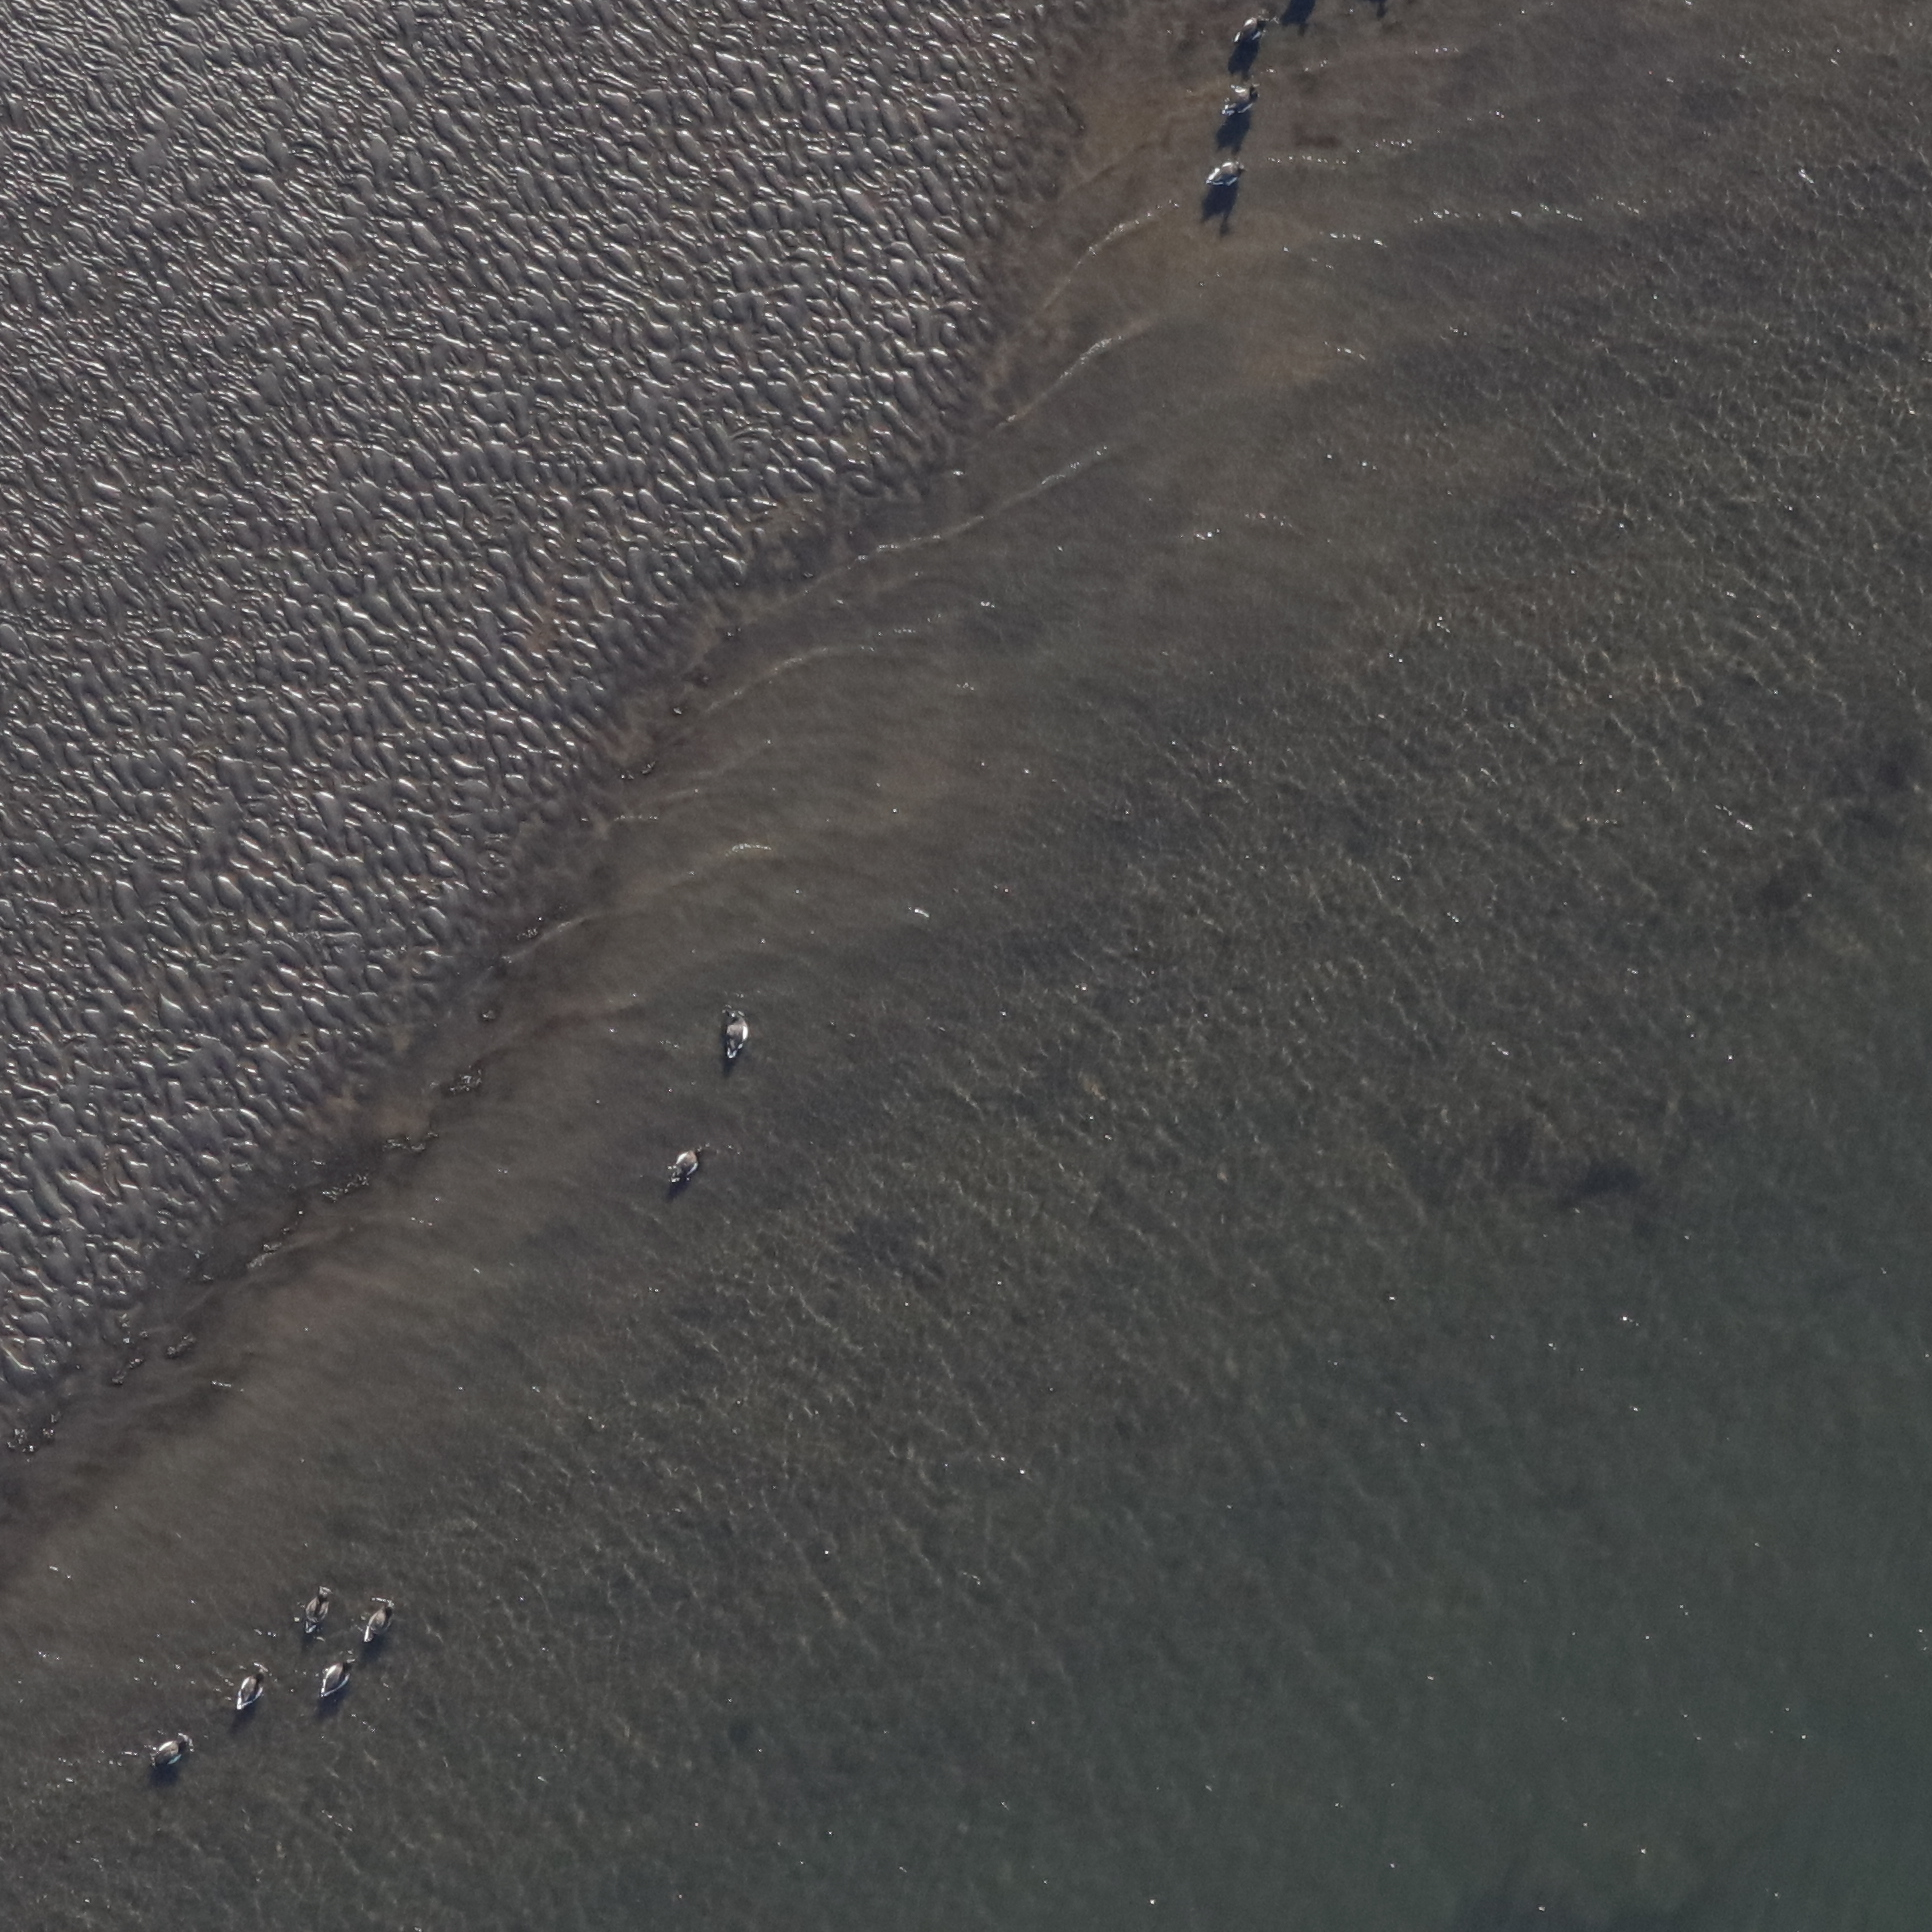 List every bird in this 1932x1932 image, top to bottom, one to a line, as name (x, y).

brant (1254, 34)
brant (1236, 96)
brant (1225, 175)
brant (737, 1033)
brant (688, 1164)
brant (317, 1610)
brant (380, 1622)
brant (338, 1677)
brant (250, 1690)
brant (173, 1750)